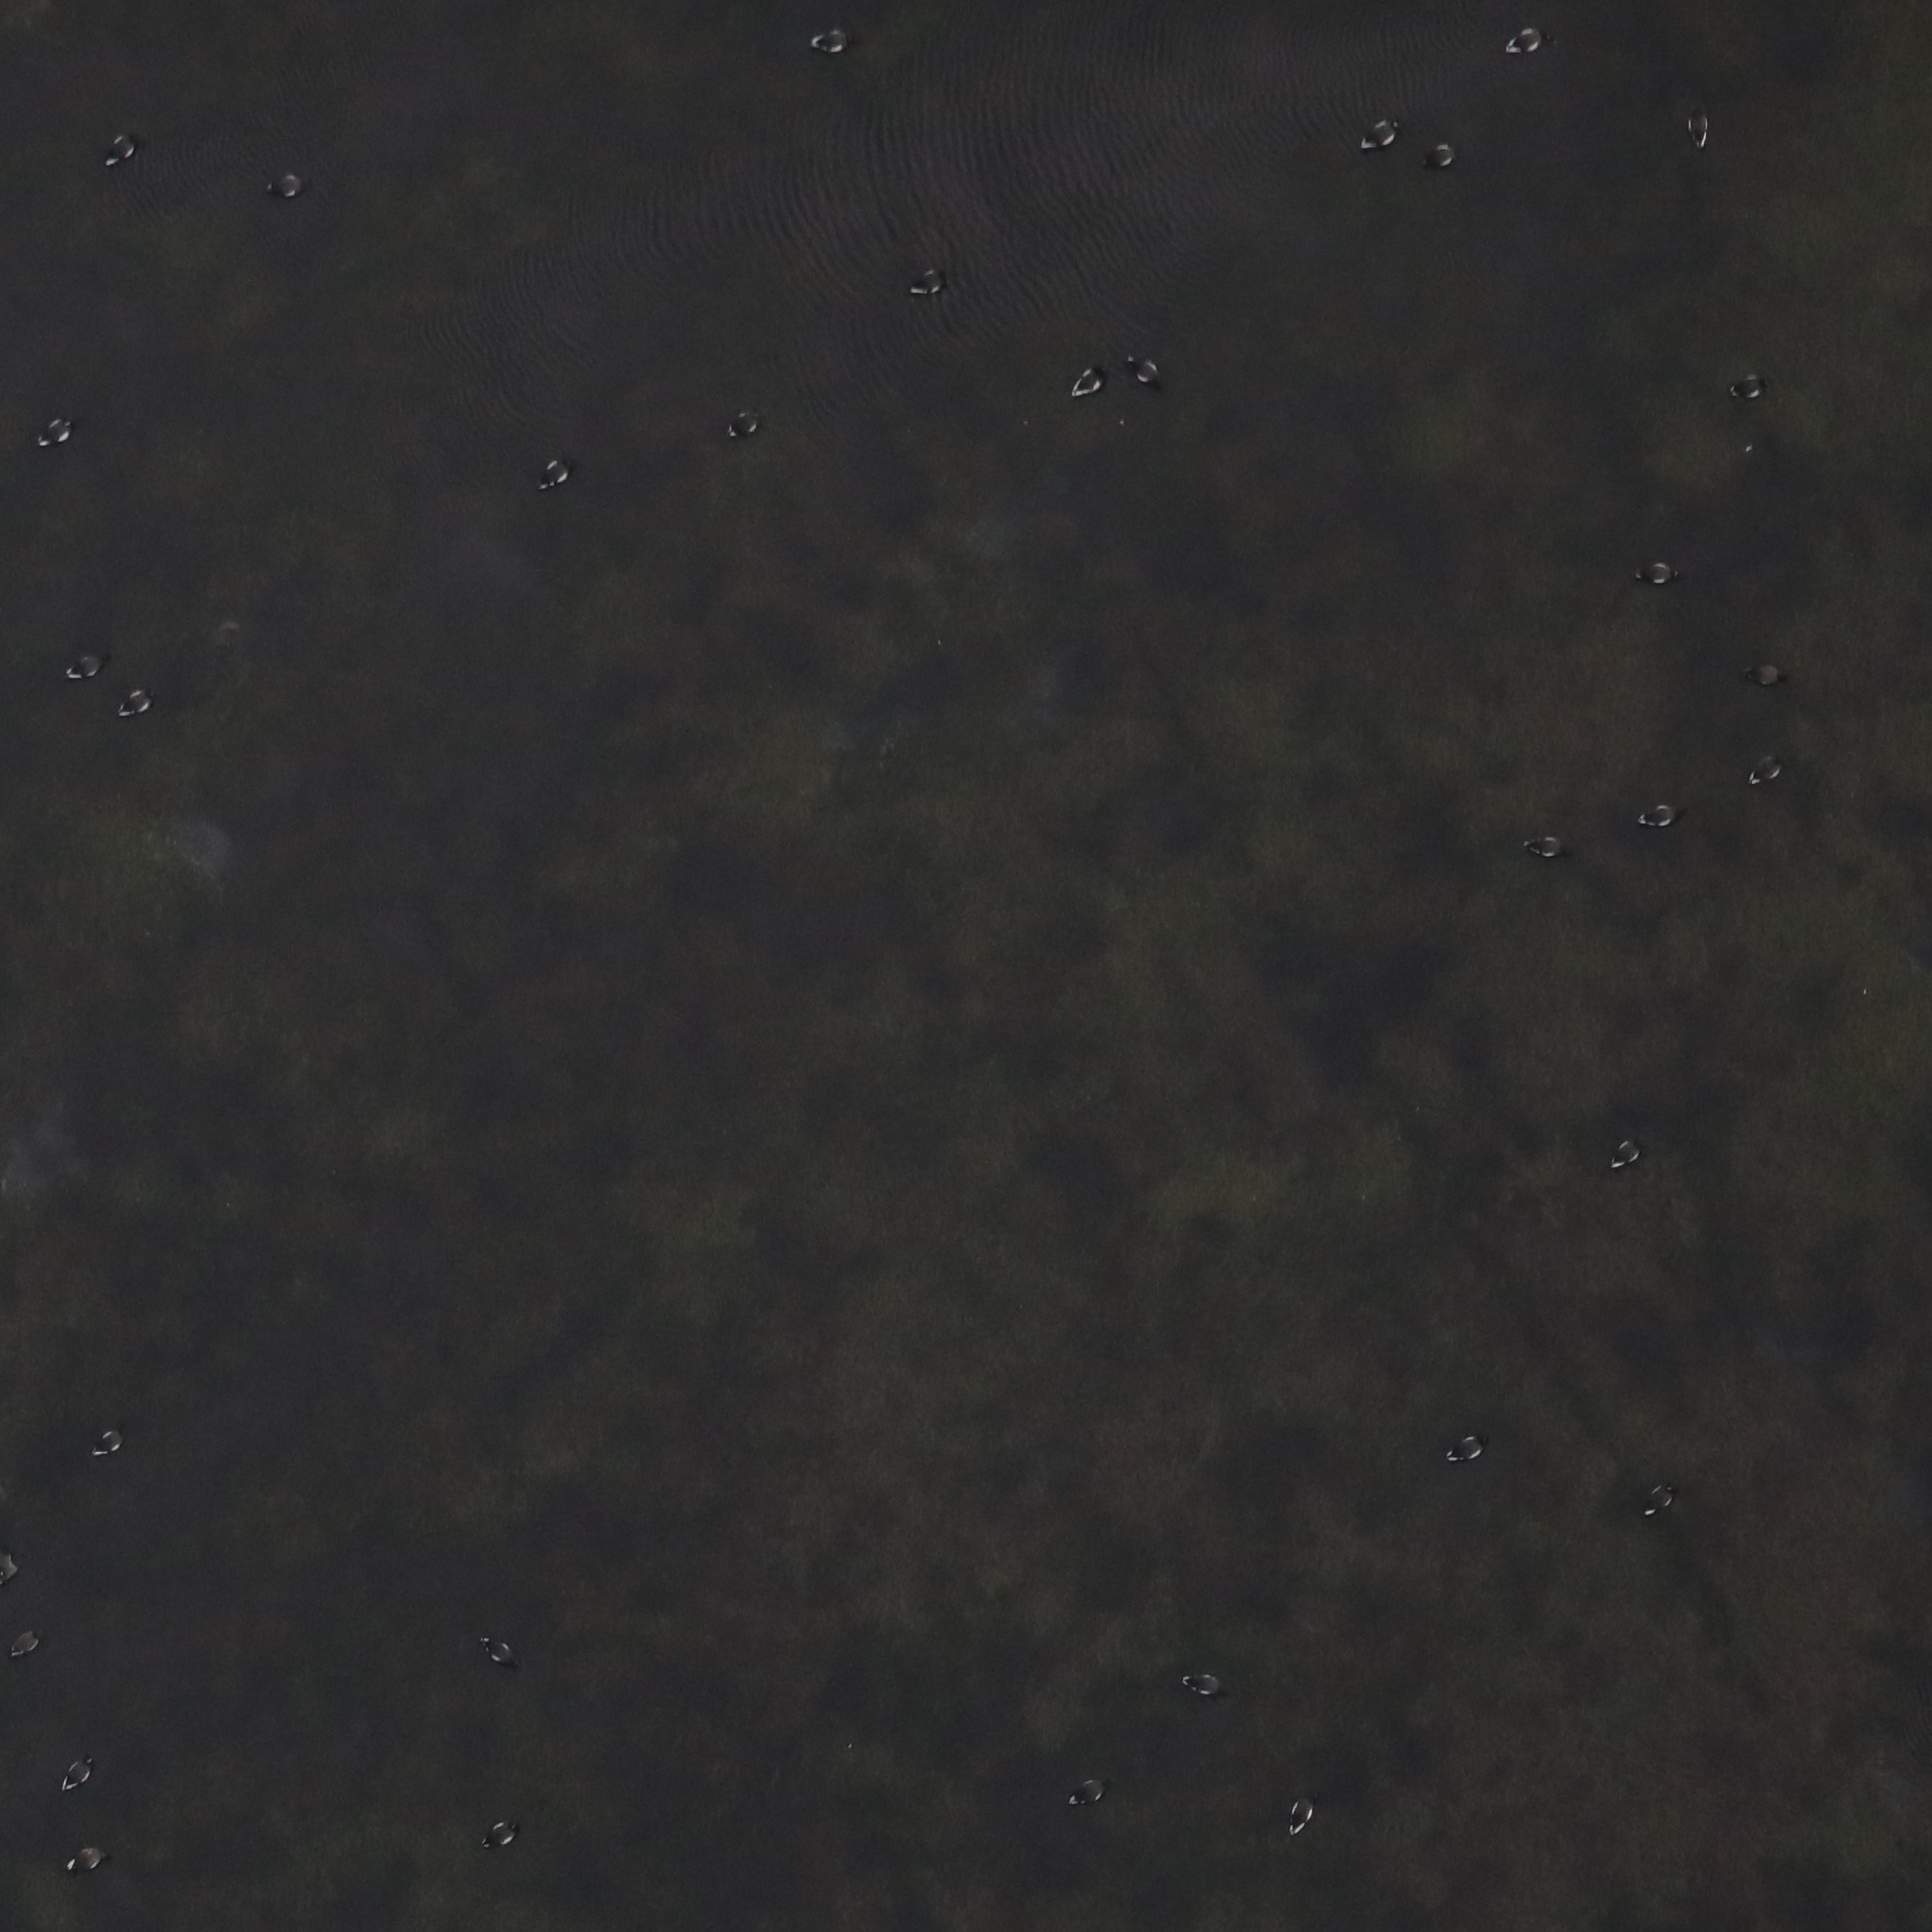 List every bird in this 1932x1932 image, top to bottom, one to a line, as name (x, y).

brant (833, 41)
brant (1527, 41)
brant (1698, 122)
brant (1380, 134)
brant (124, 151)
brant (1440, 155)
brant (285, 185)
brant (930, 285)
brant (1144, 372)
brant (1088, 382)
brant (1748, 387)
brant (744, 426)
brant (58, 431)
brant (557, 476)
brant (1659, 574)
brant (88, 668)
brant (1770, 672)
brant (136, 704)
brant (1766, 771)
brant (1659, 818)
brant (1547, 847)
brant (1627, 1154)
brant (109, 1445)
brant (1467, 1450)
brant (1659, 1499)
brant (6, 1568)
brant (23, 1642)
brant (501, 1653)
brant (1205, 1683)
brant (77, 1773)
brant (1089, 1791)
brant (1299, 1815)
brant (501, 1834)
brant (89, 1858)